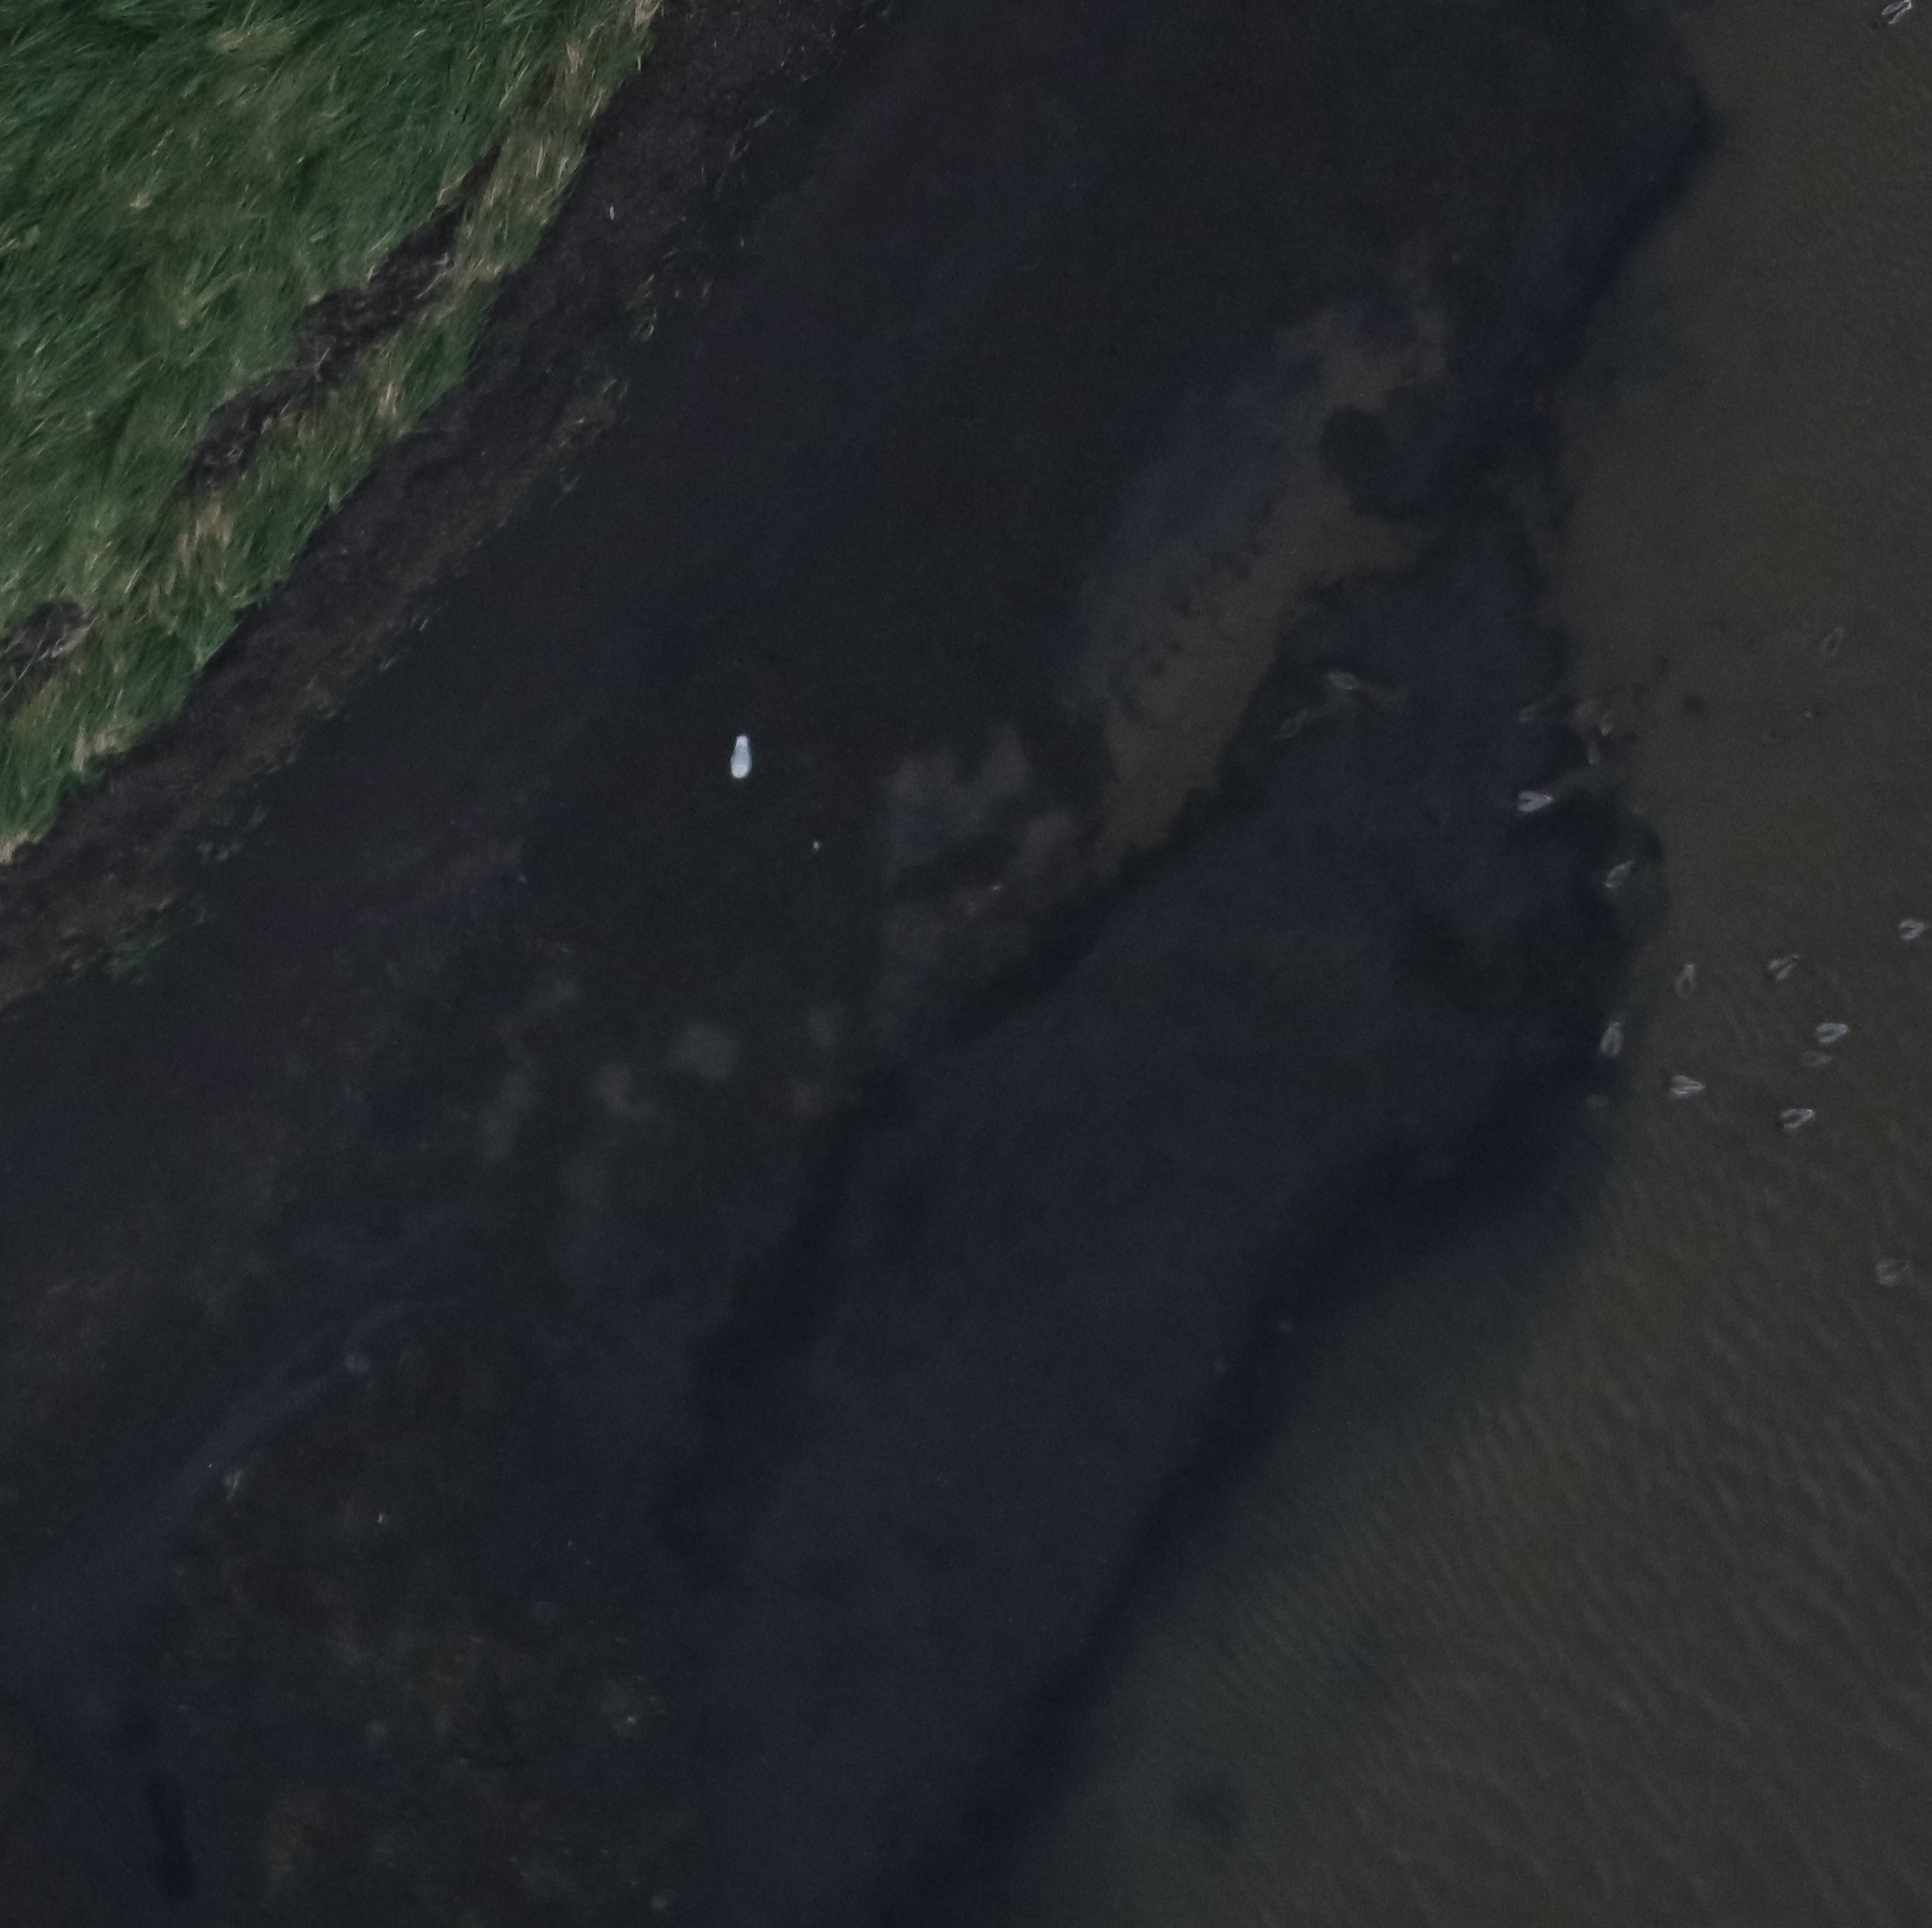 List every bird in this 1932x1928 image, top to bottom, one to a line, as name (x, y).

other bird (1891, 15)
other bird (1828, 647)
other bird (1348, 683)
other bird (1525, 712)
other bird (1813, 714)
other bird (1609, 719)
other bird (1298, 723)
other bird (1770, 737)
other bird (1597, 752)
gull (742, 757)
other bird (1532, 799)
other bird (1617, 877)
other bird (1911, 926)
other bird (1780, 966)
other bird (1685, 985)
other bird (1832, 1036)
other bird (1614, 1041)
other bird (1816, 1061)
other bird (1683, 1086)
other bird (1599, 1101)
other bird (1798, 1118)
other bird (1894, 1270)